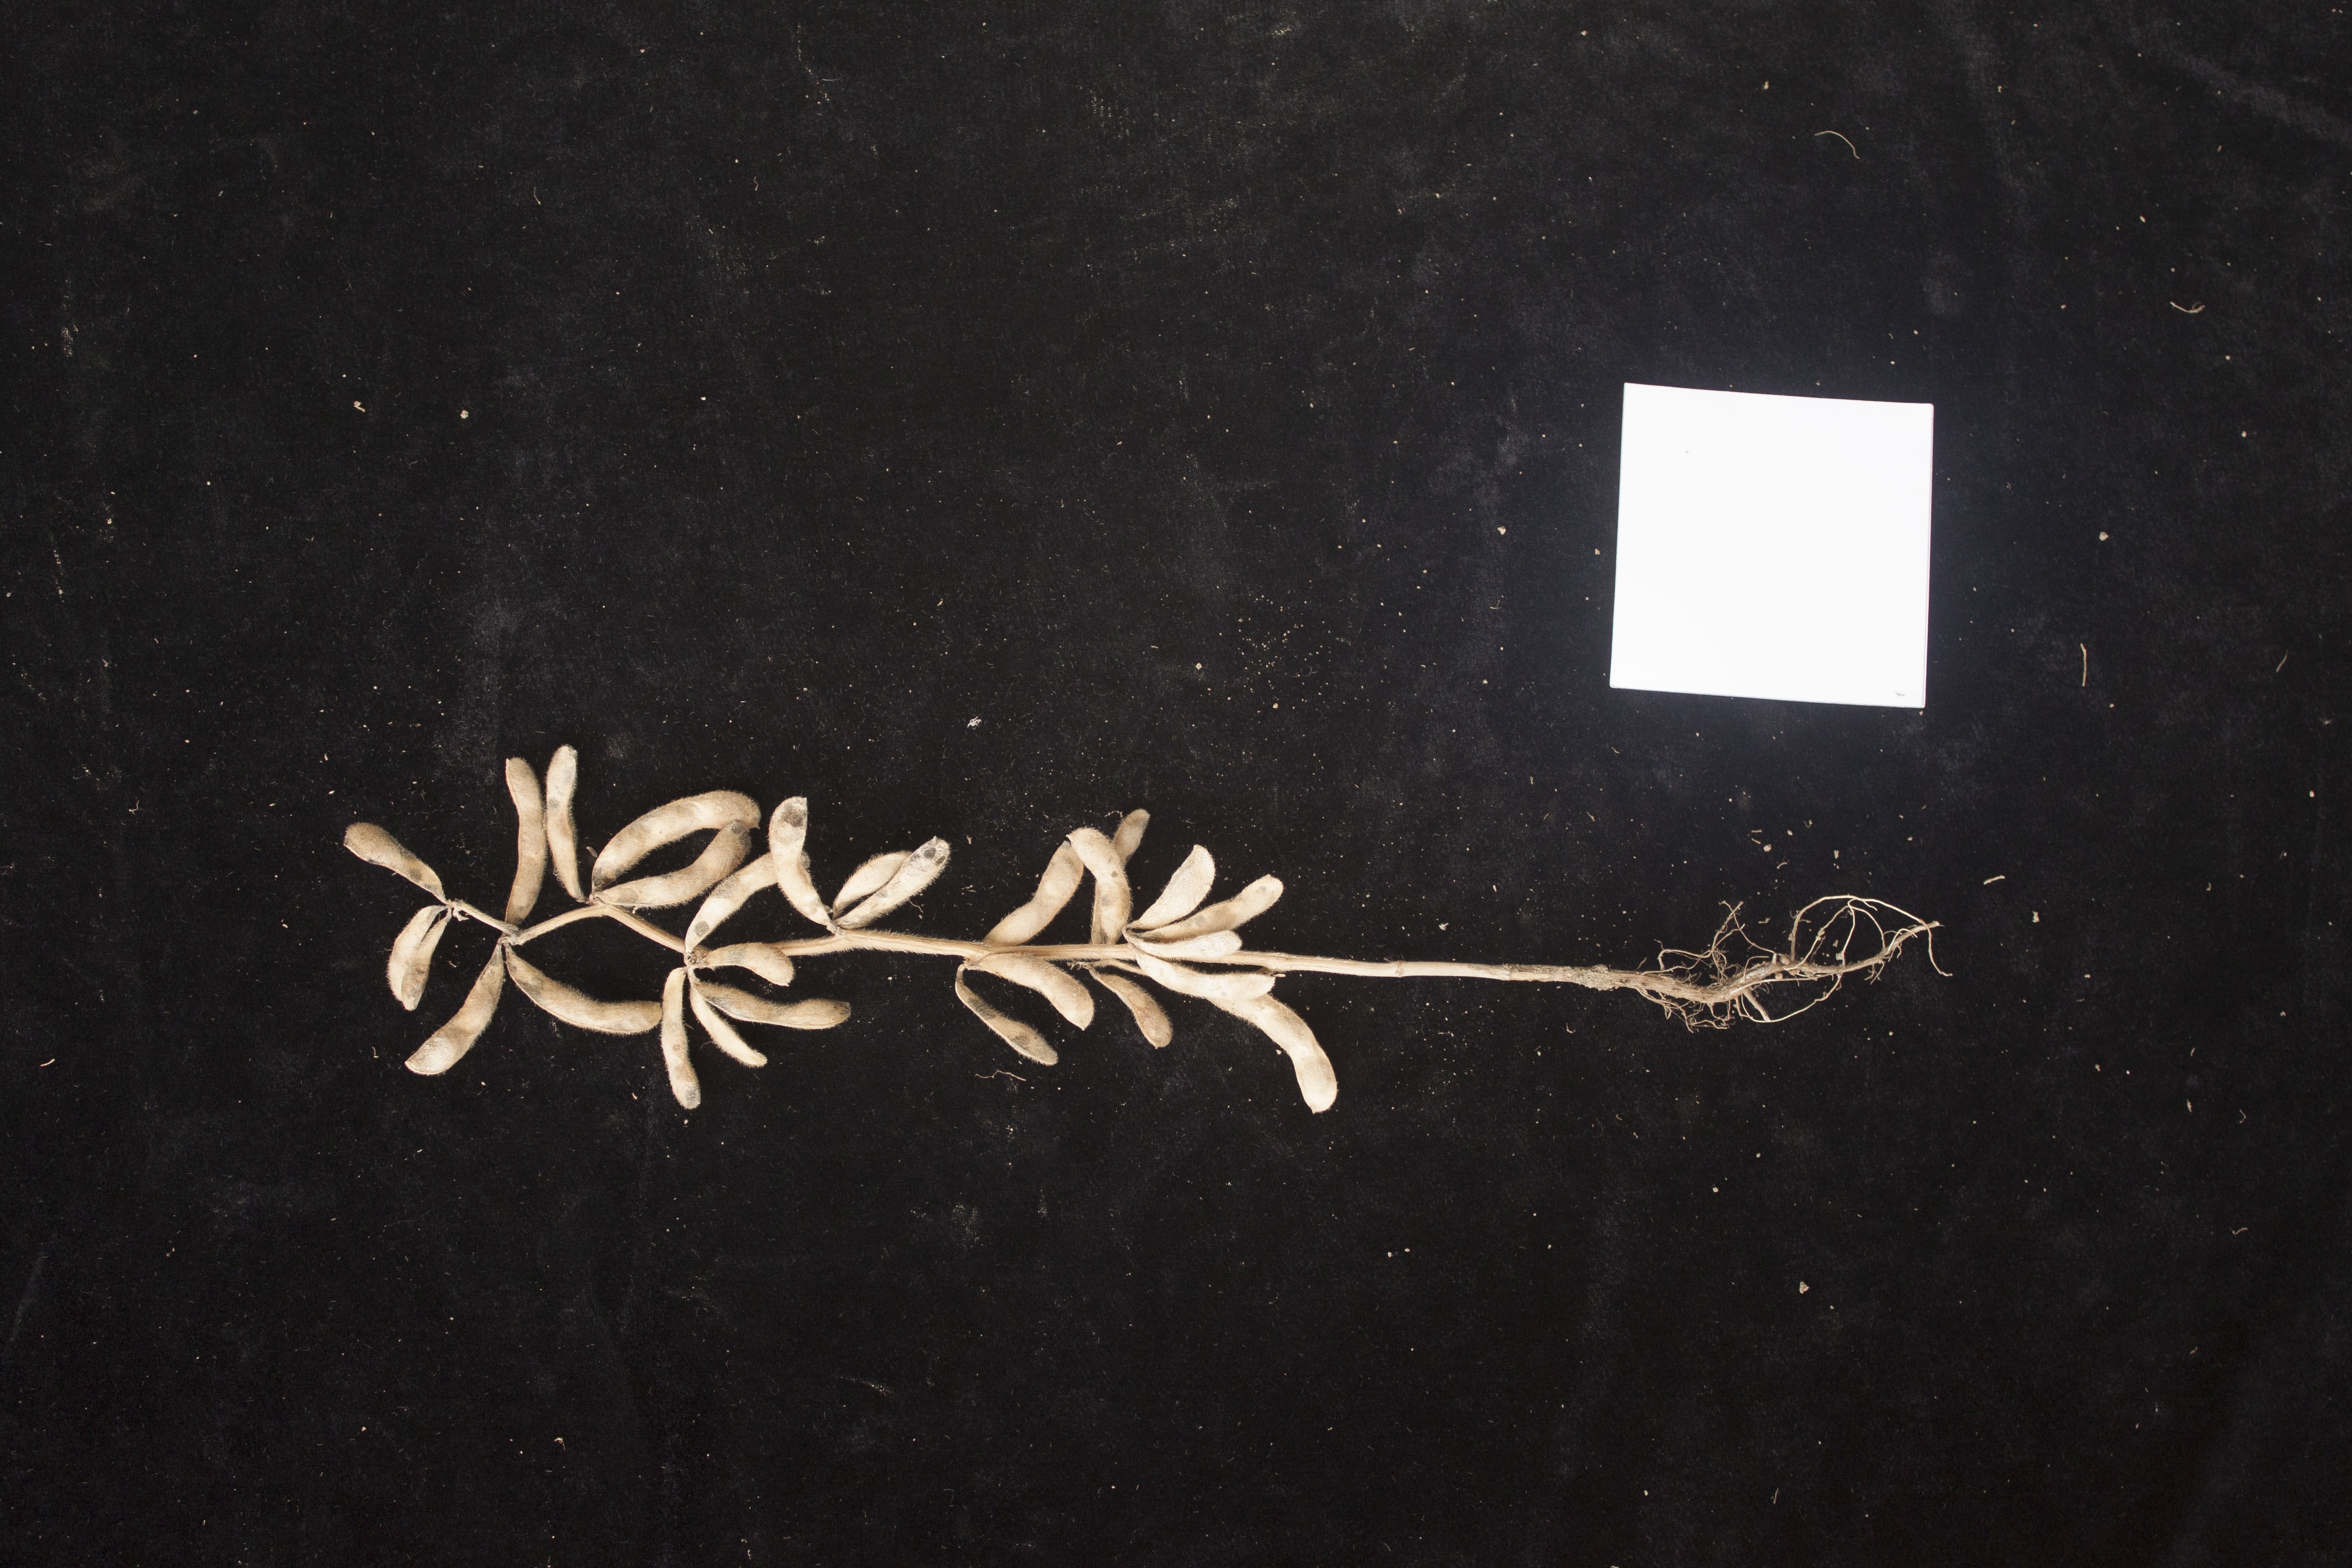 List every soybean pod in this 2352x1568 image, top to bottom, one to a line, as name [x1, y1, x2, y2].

soybean pod [545, 744, 587, 905]
soybean pod [504, 759, 547, 930]
soybean pod [588, 792, 759, 893]
soybean pod [767, 797, 832, 931]
soybean pod [593, 823, 752, 909]
soybean pod [343, 826, 445, 904]
soybean pod [1067, 830, 1130, 946]
soybean pod [986, 840, 1083, 946]
soybean pod [836, 842, 948, 930]
soybean pod [1133, 842, 1211, 930]
soybean pod [836, 849, 914, 916]
soybean pod [684, 856, 778, 960]
soybean pod [1136, 873, 1283, 942]
soybean pod [387, 907, 443, 1000]
soybean pod [402, 921, 447, 1010]
soybean pod [1129, 929, 1242, 963]
soybean pod [407, 941, 502, 1077]
soybean pod [693, 944, 794, 986]
soybean pod [505, 950, 661, 1035]
soybean pod [965, 953, 1093, 1032]
soybean pod [1140, 959, 1274, 1003]
soybean pod [952, 969, 1056, 1065]
soybean pod [1091, 971, 1172, 1046]
soybean pod [662, 972, 701, 1110]
soybean pod [690, 981, 765, 1067]
soybean pod [692, 983, 850, 1028]
soybean pod [1212, 997, 1336, 1114]